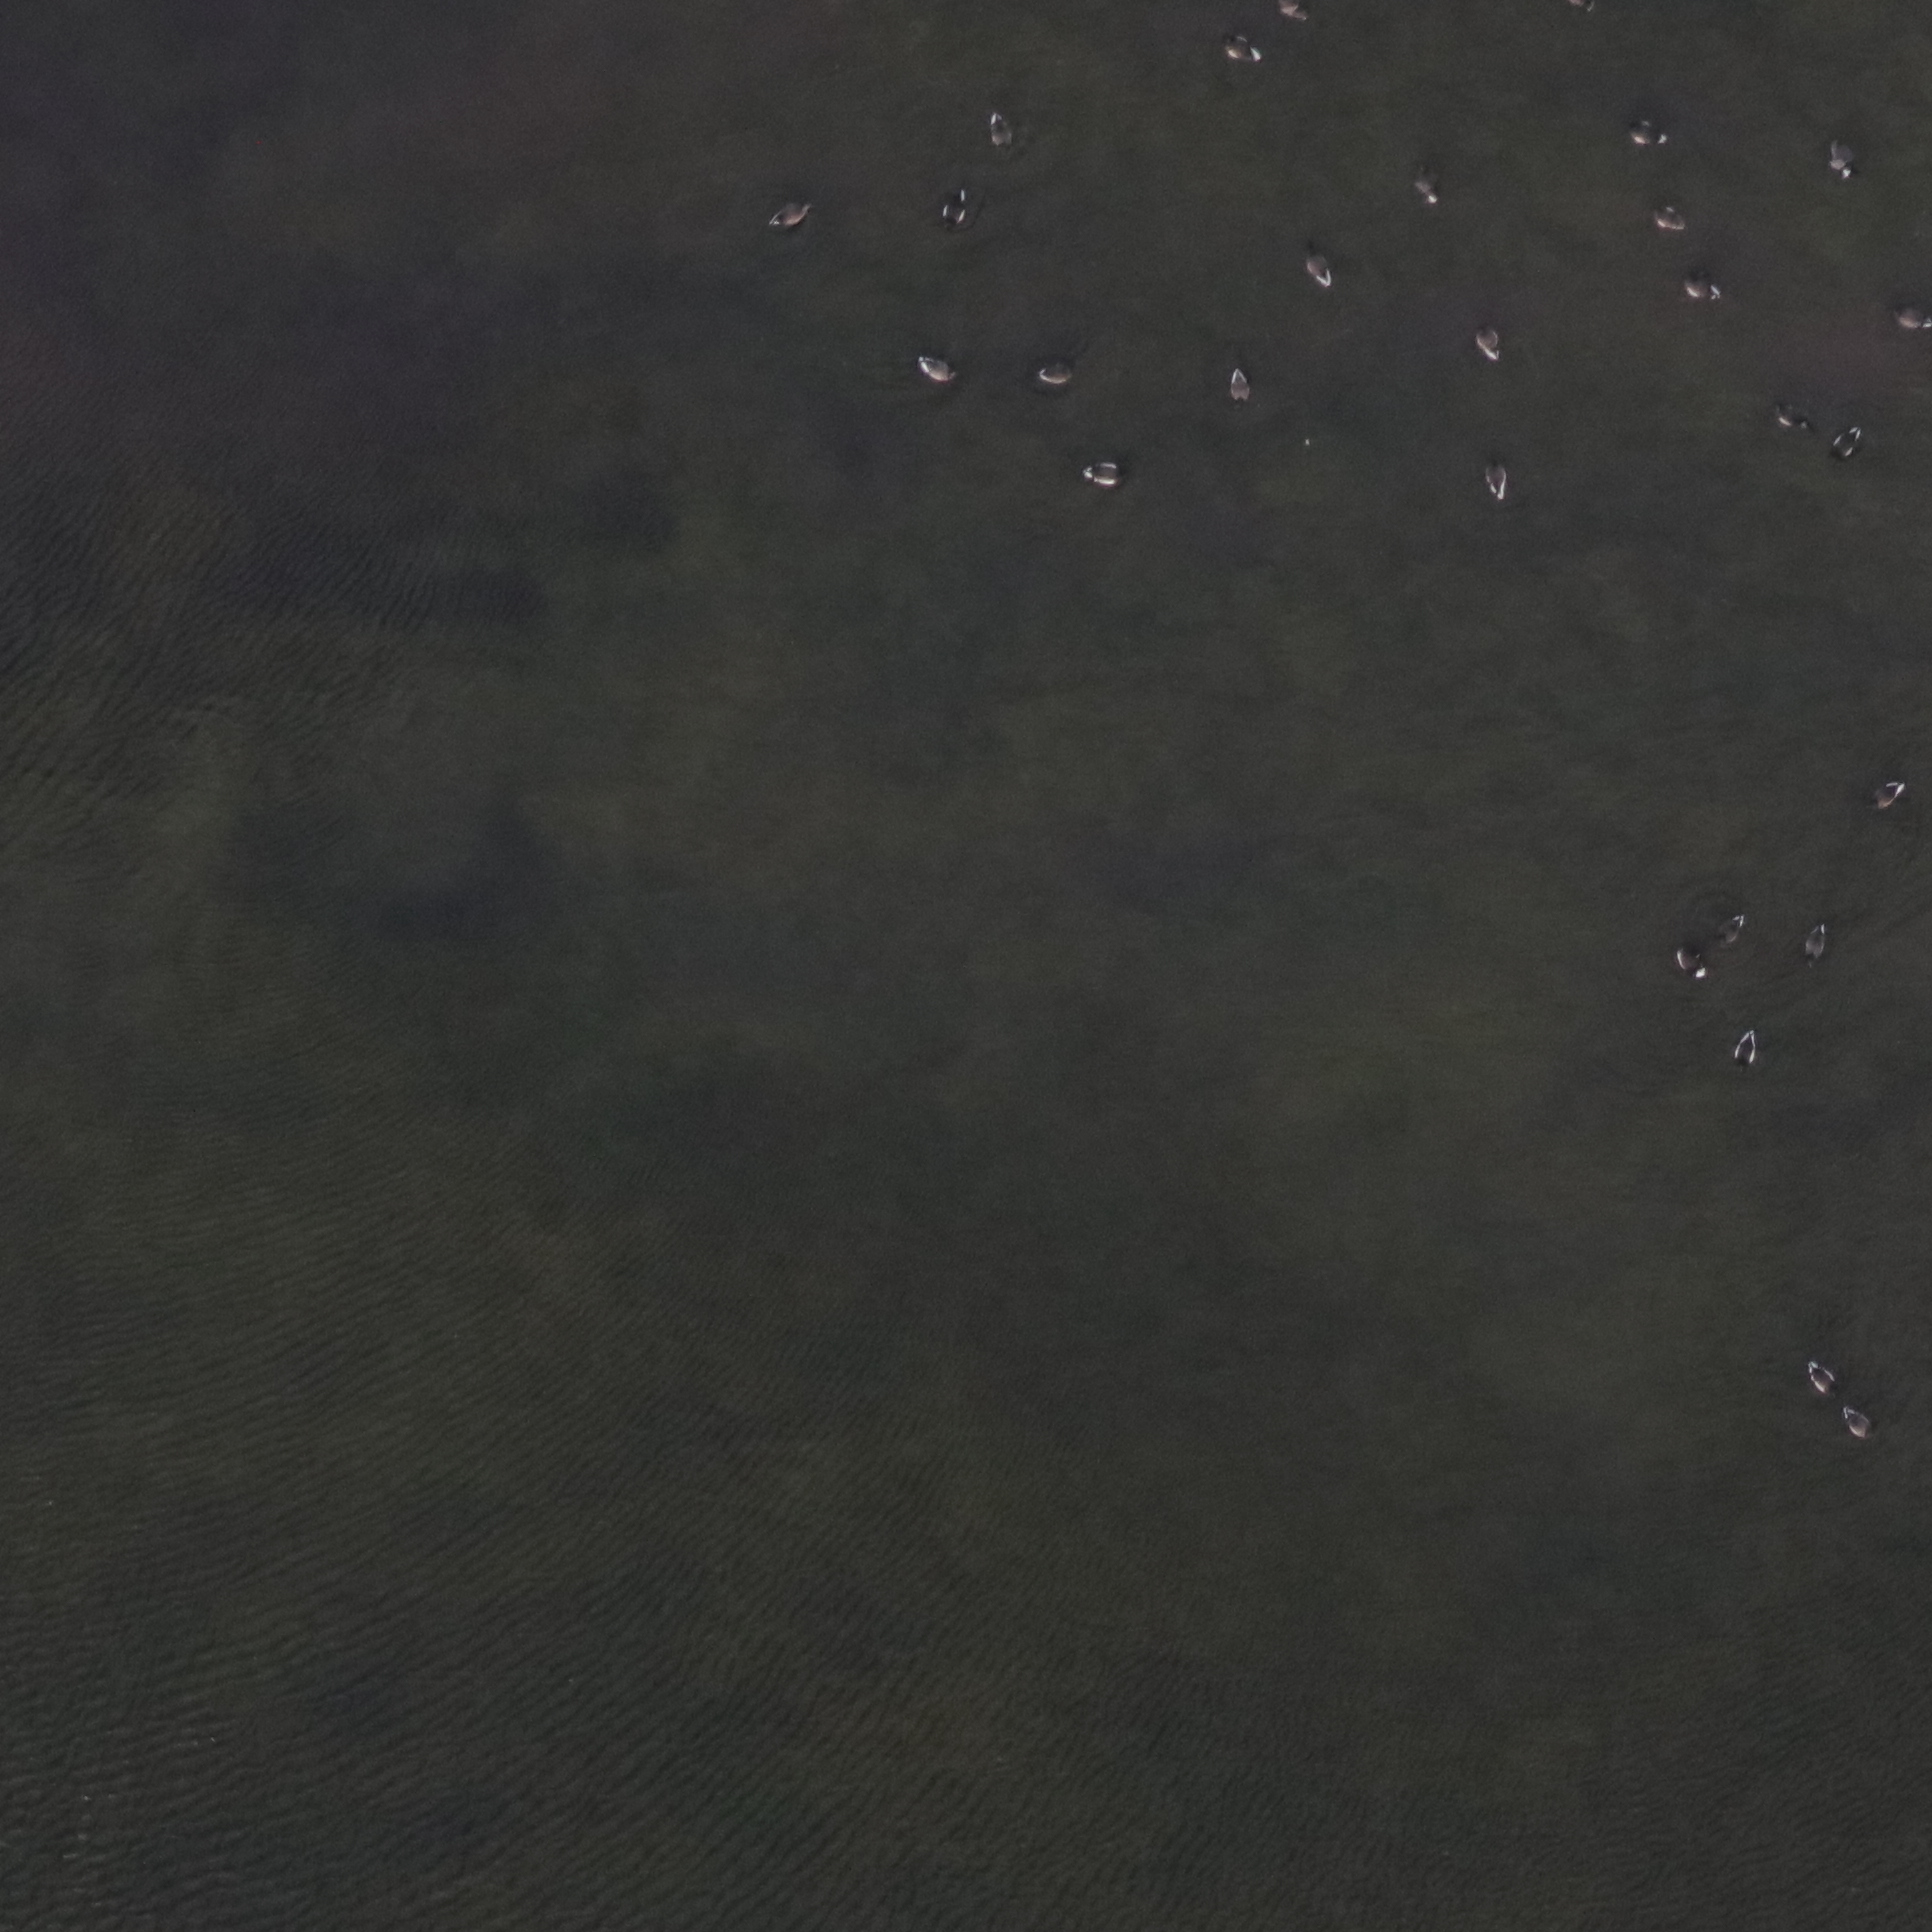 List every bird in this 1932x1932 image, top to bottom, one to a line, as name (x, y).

brant (1241, 49)
brant (1002, 134)
brant (1644, 134)
brant (1841, 158)
brant (1428, 186)
brant (955, 213)
brant (788, 214)
brant (1669, 220)
brant (1316, 265)
brant (1700, 288)
brant (1914, 318)
brant (1487, 342)
brant (935, 370)
brant (1053, 375)
brant (1241, 388)
brant (1790, 414)
brant (1845, 445)
brant (1105, 475)
brant (1496, 478)
brant (1886, 797)
brant (1727, 932)
brant (1815, 945)
brant (1691, 965)
brant (1746, 1049)
brant (1821, 1378)
brant (1859, 1423)